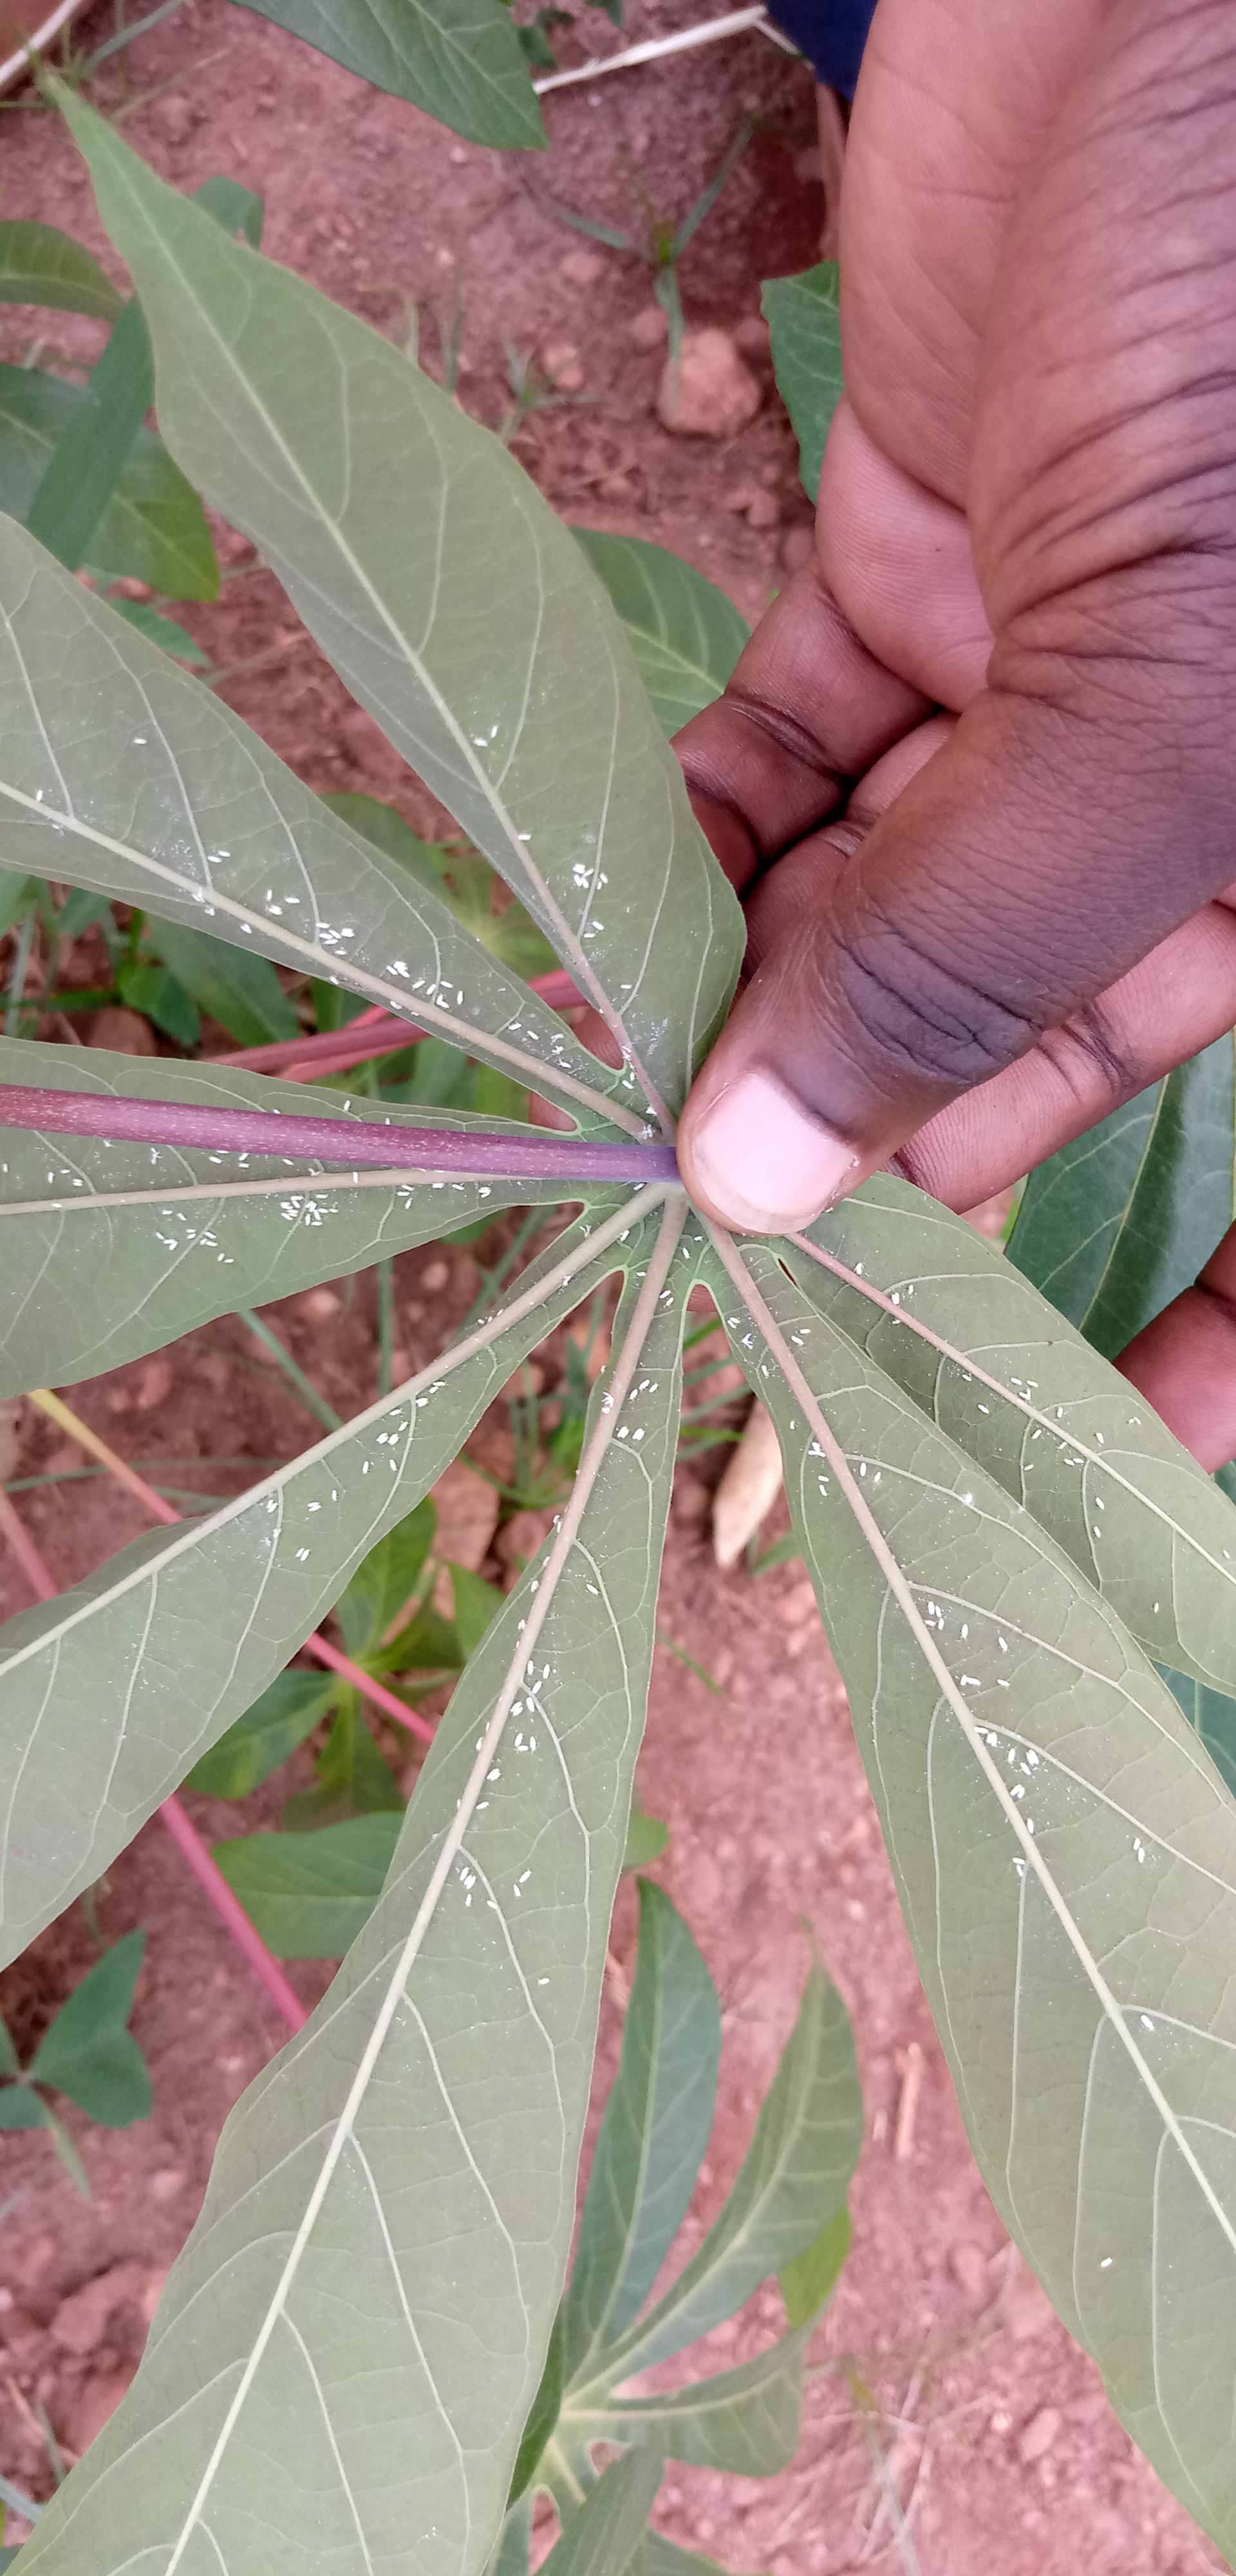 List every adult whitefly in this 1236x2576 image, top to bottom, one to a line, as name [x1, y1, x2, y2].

whitefly [488, 723, 501, 741]
whitefly [130, 734, 151, 750]
whitefly [471, 737, 489, 750]
whitefly [33, 786, 48, 806]
whitefly [515, 827, 534, 846]
whitefly [216, 848, 232, 858]
whitefly [204, 854, 223, 864]
whitefly [570, 860, 586, 875]
whitefly [585, 866, 595, 878]
whitefly [598, 871, 610, 886]
whitefly [572, 873, 582, 889]
whitefly [189, 886, 207, 906]
whitefly [263, 886, 274, 902]
whitefly [281, 893, 302, 907]
whitefly [267, 902, 283, 918]
whitefly [201, 904, 218, 921]
whitefly [312, 919, 331, 931]
whitefly [236, 920, 257, 936]
whitefly [589, 920, 605, 933]
whitefly [341, 925, 355, 939]
whitefly [328, 929, 341, 940]
whitefly [581, 931, 598, 940]
whitefly [318, 931, 333, 940]
whitefly [321, 937, 339, 947]
whitefly [332, 949, 351, 958]
whitefly [392, 959, 406, 967]
whitefly [383, 964, 398, 978]
whitefly [397, 967, 413, 981]
whitefly [326, 974, 340, 987]
whitefly [410, 979, 428, 992]
whitefly [438, 979, 456, 990]
whitefly [617, 981, 633, 994]
whitefly [426, 981, 437, 997]
whitefly [453, 987, 467, 1007]
whitefly [388, 998, 403, 1012]
whitefly [507, 1020, 523, 1032]
whitefly [523, 1027, 541, 1043]
whitefly [546, 1030, 568, 1045]
whitefly [548, 1045, 566, 1057]
whitefly [554, 1059, 574, 1073]
whitefly [617, 1077, 635, 1094]
whitefly [340, 1097, 354, 1115]
whitefly [644, 1103, 658, 1119]
whitefly [382, 1114, 392, 1129]
whitefly [638, 1123, 659, 1141]
whitefly [147, 1144, 165, 1165]
whitefly [236, 1151, 253, 1162]
whitefly [206, 1153, 223, 1168]
whitefly [281, 1156, 295, 1169]
whitefly [1, 1162, 9, 1173]
whitefly [235, 1162, 251, 1172]
whitefly [59, 1166, 71, 1176]
whitefly [350, 1168, 360, 1186]
whitefly [45, 1170, 56, 1188]
whitefly [68, 1176, 86, 1189]
whitefly [428, 1180, 446, 1191]
whitefly [632, 1181, 646, 1192]
whitefly [398, 1183, 415, 1192]
whitefly [450, 1183, 465, 1193]
whitefly [475, 1184, 494, 1193]
whitefly [394, 1189, 410, 1198]
whitefly [289, 1192, 305, 1201]
whitefly [312, 1192, 328, 1201]
whitefly [402, 1197, 417, 1213]
whitefly [277, 1197, 294, 1209]
whitefly [303, 1199, 317, 1210]
whitefly [48, 1201, 64, 1214]
whitefly [319, 1205, 328, 1215]
whitefly [161, 1206, 173, 1218]
whitefly [329, 1207, 340, 1215]
whitefly [313, 1209, 322, 1221]
whitefly [279, 1211, 295, 1224]
whitefly [303, 1212, 311, 1227]
whitefly [309, 1220, 326, 1230]
whitefly [577, 1223, 594, 1238]
whitefly [182, 1227, 196, 1233]
whitefly [619, 1228, 631, 1243]
whitefly [202, 1229, 219, 1239]
whitefly [153, 1231, 165, 1240]
whitefly [185, 1232, 197, 1240]
whitefly [692, 1235, 707, 1244]
whitefly [162, 1236, 175, 1243]
whitefly [199, 1236, 207, 1246]
whitefly [206, 1240, 218, 1248]
whitefly [169, 1241, 178, 1253]
whitefly [680, 1245, 692, 1260]
whitefly [216, 1250, 225, 1262]
whitefly [223, 1257, 236, 1264]
whitefly [852, 1259, 865, 1276]
whitefly [635, 1271, 648, 1278]
whitefly [558, 1273, 573, 1288]
whitefly [906, 1282, 914, 1297]
whitefly [658, 1289, 672, 1300]
whitefly [895, 1289, 903, 1307]
whitefly [890, 1291, 896, 1305]
whitefly [666, 1296, 676, 1309]
whitefly [496, 1307, 505, 1317]
whitefly [487, 1314, 493, 1323]
whitefly [729, 1316, 741, 1325]
whitefly [476, 1316, 485, 1325]
whitefly [889, 1318, 901, 1325]
whitefly [726, 1319, 738, 1329]
whitefly [798, 1327, 812, 1334]
whitefly [739, 1331, 757, 1350]
whitefly [790, 1334, 805, 1347]
whitefly [759, 1362, 773, 1377]
whitefly [960, 1371, 972, 1383]
whitefly [1009, 1375, 1022, 1387]
whitefly [1025, 1377, 1040, 1389]
whitefly [639, 1378, 651, 1390]
whitefly [431, 1379, 447, 1387]
whitefly [648, 1381, 660, 1395]
whitefly [428, 1385, 438, 1394]
whitefly [600, 1387, 615, 1405]
whitefly [1025, 1387, 1031, 1396]
whitefly [628, 1388, 639, 1403]
whitefly [1018, 1390, 1031, 1401]
whitefly [975, 1403, 991, 1416]
whitefly [1055, 1405, 1065, 1419]
whitefly [389, 1406, 402, 1417]
whitefly [600, 1406, 613, 1415]
whitefly [1132, 1414, 1144, 1429]
whitefly [787, 1417, 798, 1433]
whitefly [1127, 1417, 1134, 1426]
whitefly [397, 1418, 411, 1433]
whitefly [616, 1424, 630, 1441]
whitefly [632, 1425, 642, 1441]
whitefly [1029, 1427, 1043, 1441]
whitefly [637, 1430, 646, 1441]
whitefly [1094, 1430, 1106, 1444]
whitefly [375, 1432, 389, 1444]
whitefly [1054, 1439, 1067, 1450]
whitefly [809, 1439, 821, 1448]
whitefly [813, 1447, 821, 1452]
whitefly [807, 1448, 816, 1457]
whitefly [816, 1450, 827, 1459]
whitefly [1072, 1455, 1086, 1464]
whitefly [388, 1457, 399, 1474]
whitefly [1064, 1457, 1074, 1468]
whitefly [358, 1459, 374, 1476]
whitefly [857, 1461, 868, 1478]
whitefly [1022, 1463, 1035, 1473]
whitefly [874, 1470, 881, 1482]
whitefly [815, 1473, 830, 1484]
whitefly [817, 1482, 832, 1497]
whitefly [329, 1488, 340, 1503]
whitefly [960, 1489, 976, 1510]
whitefly [1094, 1495, 1108, 1511]
whitefly [265, 1498, 274, 1509]
whitefly [306, 1501, 320, 1508]
whitefly [268, 1502, 279, 1514]
whitefly [307, 1504, 322, 1514]
whitefly [551, 1512, 562, 1524]
whitefly [556, 1520, 563, 1534]
whitefly [1092, 1523, 1101, 1540]
whitefly [271, 1524, 283, 1539]
whitefly [294, 1546, 306, 1558]
whitefly [1221, 1547, 1231, 1560]
whitefly [300, 1548, 311, 1562]
whitefly [542, 1553, 550, 1569]
whitefly [529, 1579, 541, 1593]
whitefly [584, 1582, 600, 1596]
whitefly [926, 1598, 935, 1615]
whitefly [1151, 1599, 1161, 1615]
whitefly [935, 1604, 944, 1618]
whitefly [937, 1617, 946, 1630]
whitefly [521, 1618, 529, 1631]
whitefly [922, 1618, 935, 1629]
whitefly [517, 1621, 522, 1631]
whitefly [958, 1622, 971, 1640]
whitefly [996, 1634, 1010, 1653]
whitefly [525, 1658, 536, 1676]
whitefly [541, 1662, 552, 1679]
whitefly [960, 1674, 966, 1686]
whitefly [966, 1676, 982, 1687]
whitefly [995, 1677, 1011, 1689]
whitefly [532, 1680, 543, 1694]
whitefly [525, 1696, 538, 1713]
whitefly [511, 1700, 523, 1712]
whitefly [512, 1706, 524, 1717]
whitefly [971, 1725, 988, 1734]
whitefly [986, 1730, 991, 1744]
whitefly [514, 1730, 525, 1747]
whitefly [991, 1731, 1000, 1748]
whitefly [529, 1734, 538, 1755]
whitefly [475, 1735, 484, 1751]
whitefly [518, 1745, 530, 1752]
whitefly [1008, 1746, 1017, 1765]
whitefly [1029, 1748, 1041, 1765]
whitefly [1025, 1750, 1034, 1765]
whitefly [1019, 1761, 1033, 1777]
whitefly [486, 1767, 501, 1781]
whitefly [490, 1771, 501, 1782]
whitefly [1009, 1785, 1024, 1796]
whitefly [1018, 1787, 1027, 1800]
whitefly [456, 1797, 463, 1810]
whitefly [475, 1800, 491, 1812]
whitefly [1025, 1815, 1036, 1836]
whitefly [1131, 1835, 1141, 1851]
whitefly [1137, 1846, 1148, 1866]
whitefly [1009, 1855, 1026, 1865]
whitefly [1015, 1864, 1027, 1877]
whitefly [458, 1864, 470, 1881]
whitefly [518, 1866, 535, 1884]
whitefly [464, 1874, 473, 1886]
whitefly [465, 1875, 477, 1891]
whitefly [511, 1882, 523, 1900]
whitefly [464, 1892, 474, 1909]
whitefly [485, 1899, 499, 1911]
whitefly [534, 1975, 556, 1986]
whitefly [1139, 2013, 1155, 2031]
whitefly [1098, 2255, 1115, 2268]